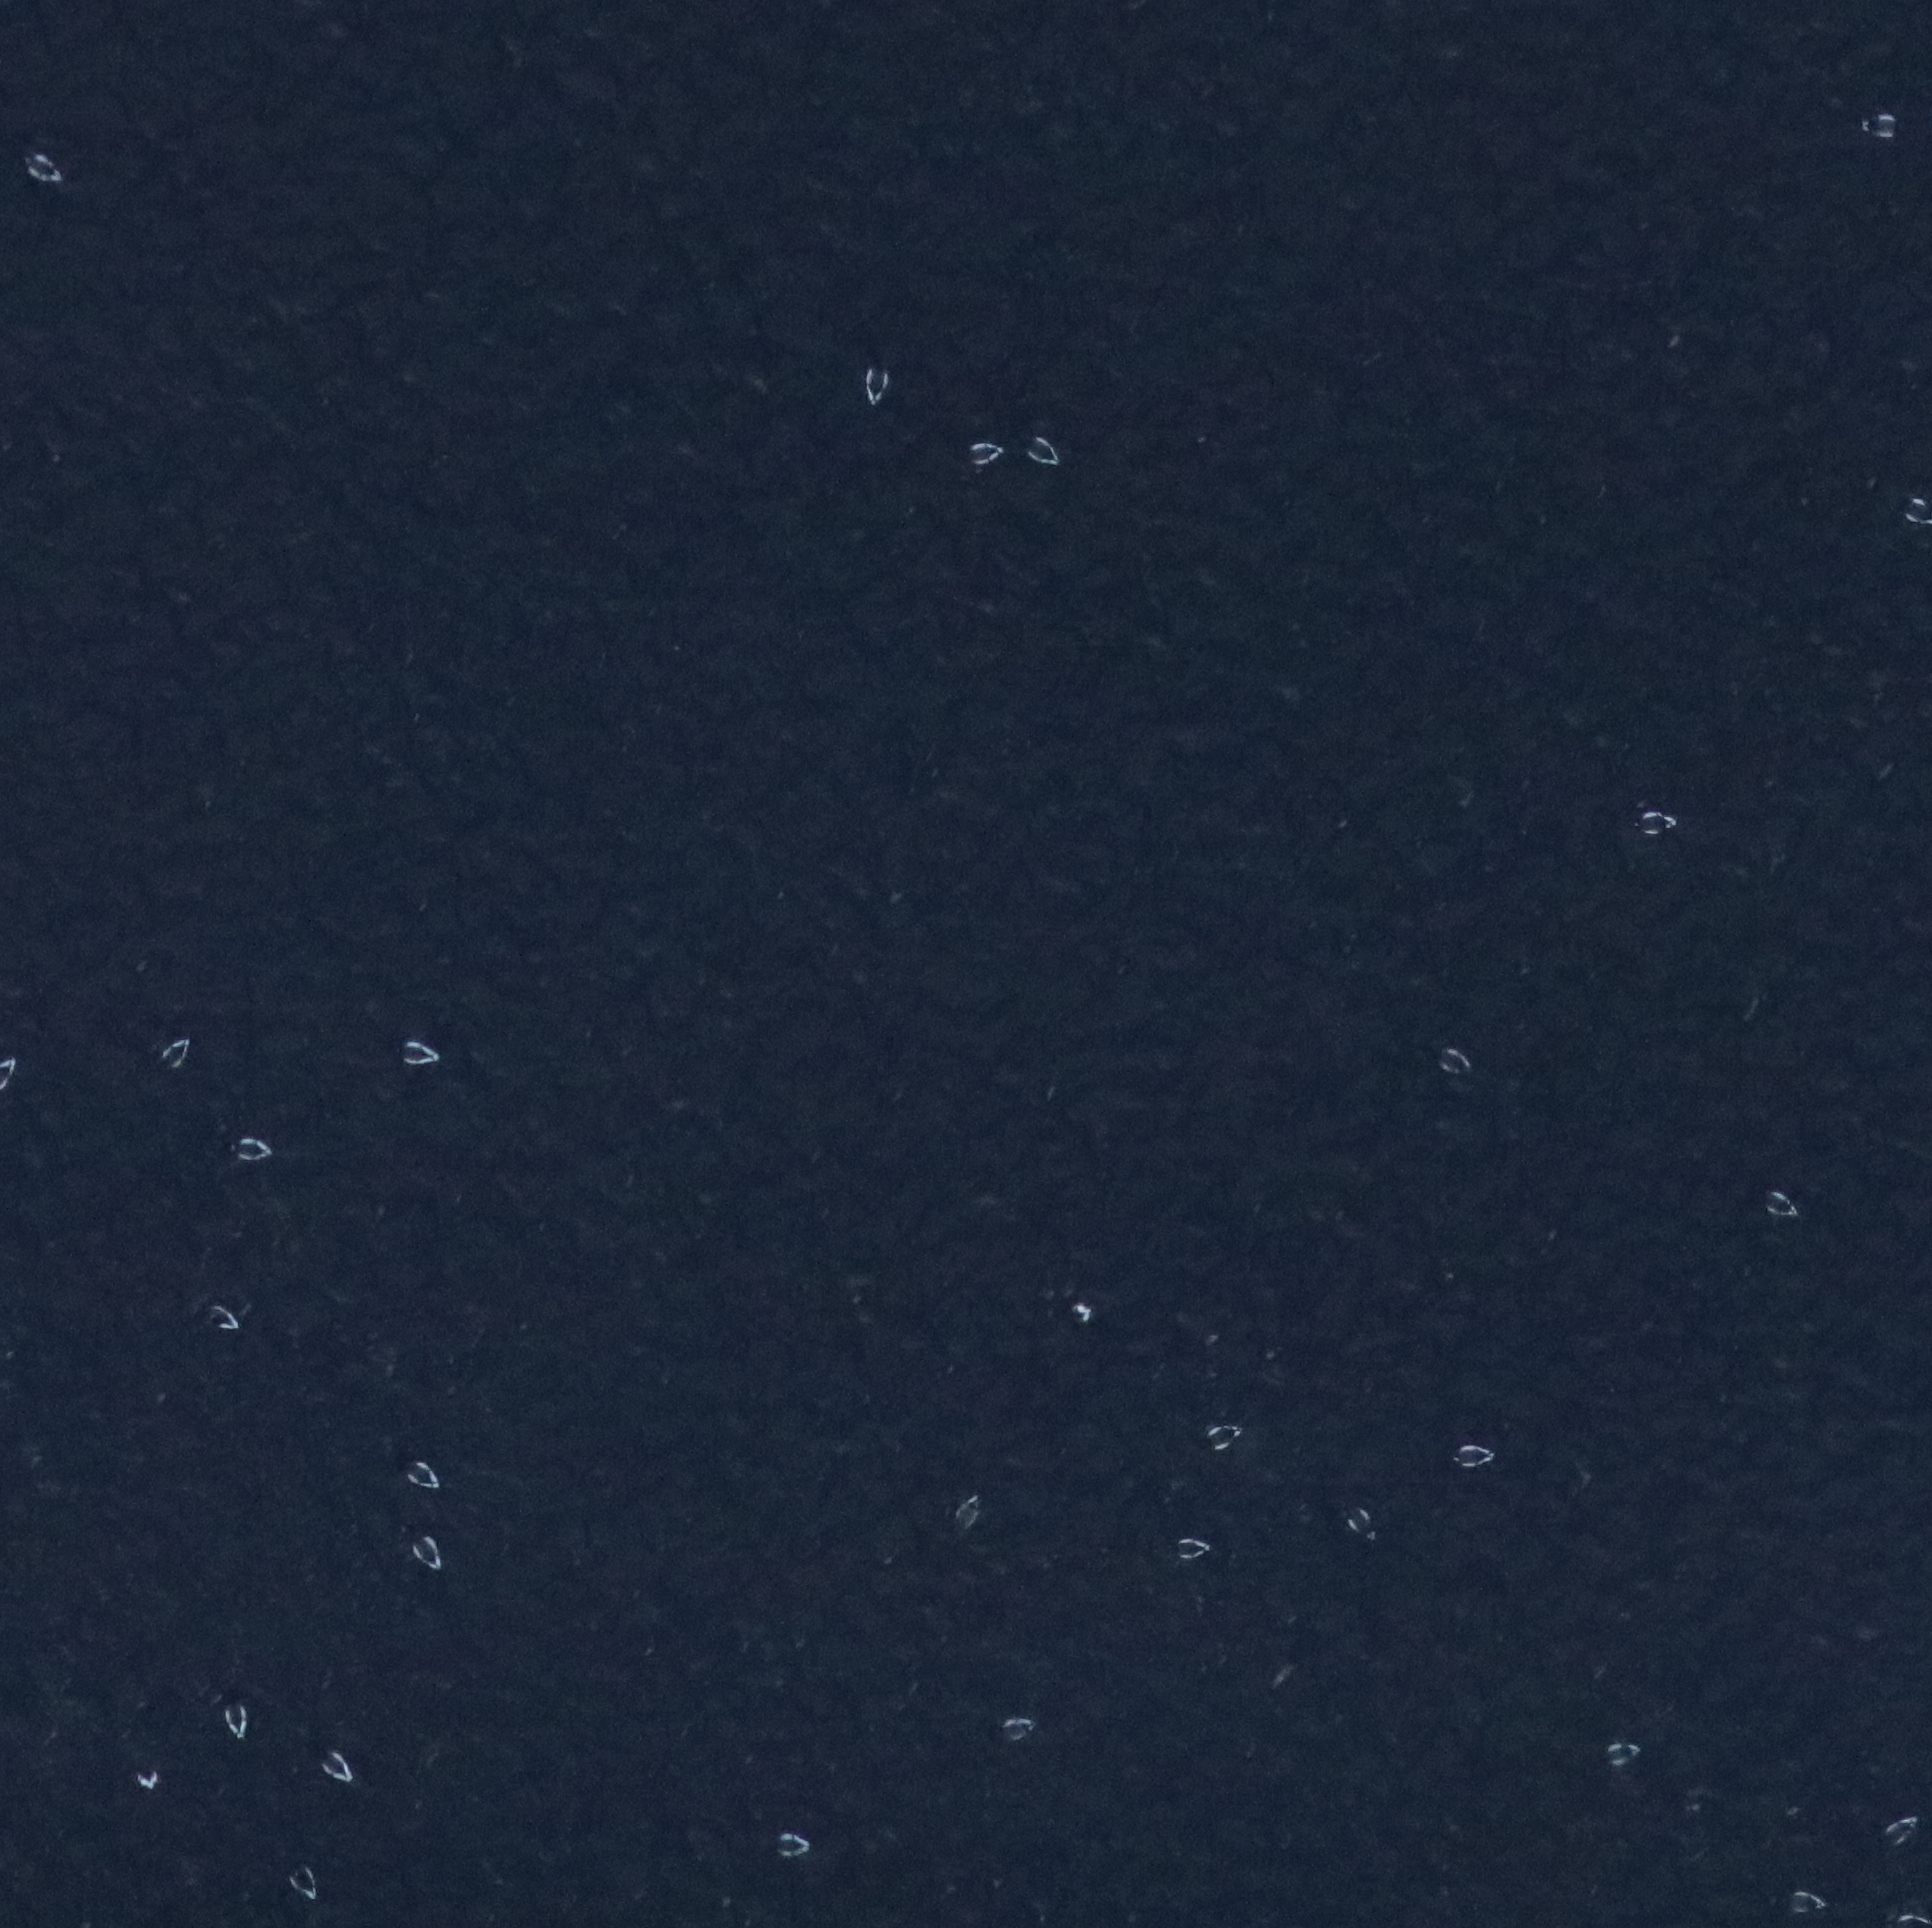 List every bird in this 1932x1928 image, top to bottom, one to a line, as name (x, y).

brant (1884, 127)
brant (41, 167)
brant (876, 381)
brant (1040, 448)
brant (981, 455)
brant (1921, 510)
brant (1653, 823)
brant (171, 1053)
brant (414, 1053)
brant (1452, 1062)
brant (1, 1076)
brant (248, 1149)
brant (1778, 1204)
brant (220, 1313)
brant (1223, 1437)
brant (1471, 1455)
brant (419, 1474)
brant (967, 1513)
brant (1359, 1519)
brant (424, 1548)
brant (1188, 1548)
brant (236, 1715)
brant (1018, 1728)
brant (1620, 1751)
brant (333, 1765)
brant (144, 1771)
brant (1901, 1832)
brant (790, 1845)
brant (302, 1880)
brant (1806, 1905)